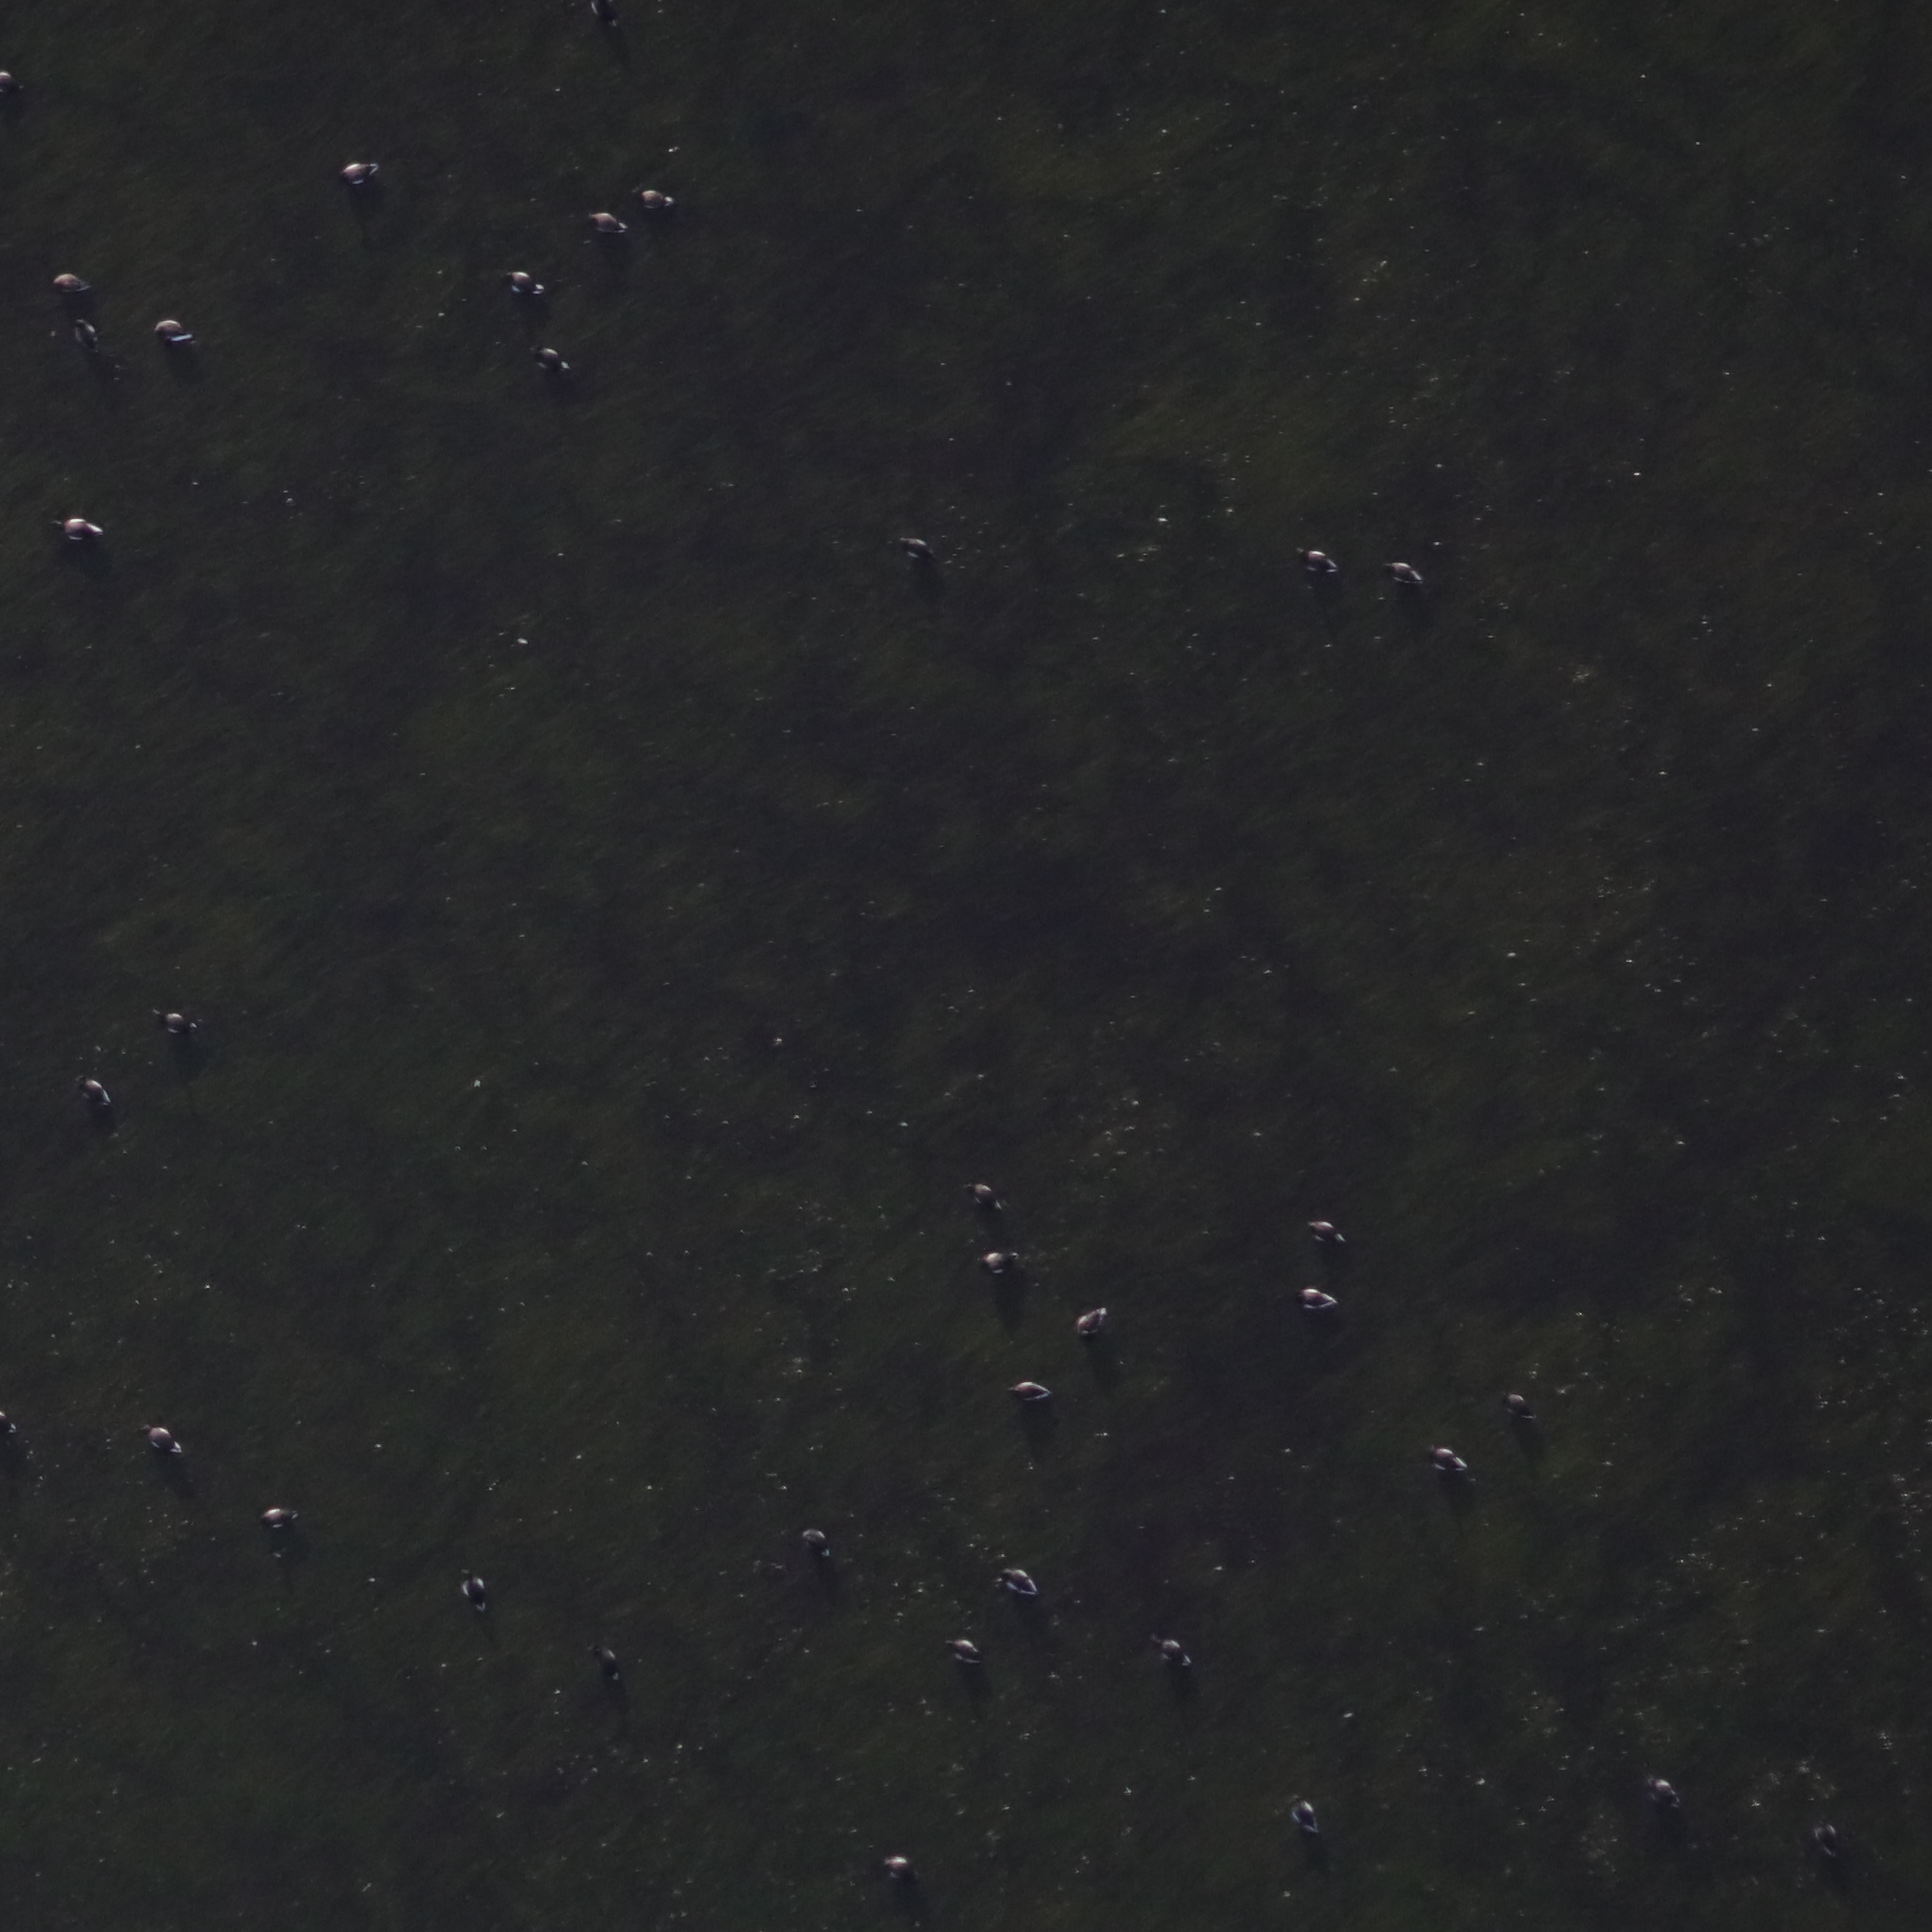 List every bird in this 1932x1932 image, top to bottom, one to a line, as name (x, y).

brant (4, 81)
brant (358, 173)
brant (653, 197)
brant (607, 224)
brant (74, 278)
brant (525, 285)
brant (174, 332)
brant (88, 334)
brant (550, 360)
brant (81, 530)
brant (913, 550)
brant (1321, 563)
brant (1404, 575)
brant (175, 1024)
brant (96, 1091)
brant (985, 1195)
brant (1325, 1226)
brant (999, 1259)
brant (1317, 1299)
brant (1092, 1325)
brant (1029, 1392)
brant (1511, 1408)
brant (1, 1414)
brant (163, 1441)
brant (1445, 1460)
brant (276, 1517)
brant (816, 1536)
brant (1016, 1582)
brant (477, 1591)
brant (964, 1652)
brant (1171, 1652)
brant (608, 1660)
brant (1664, 1787)
brant (1303, 1816)
brant (1829, 1848)
brant (900, 1861)